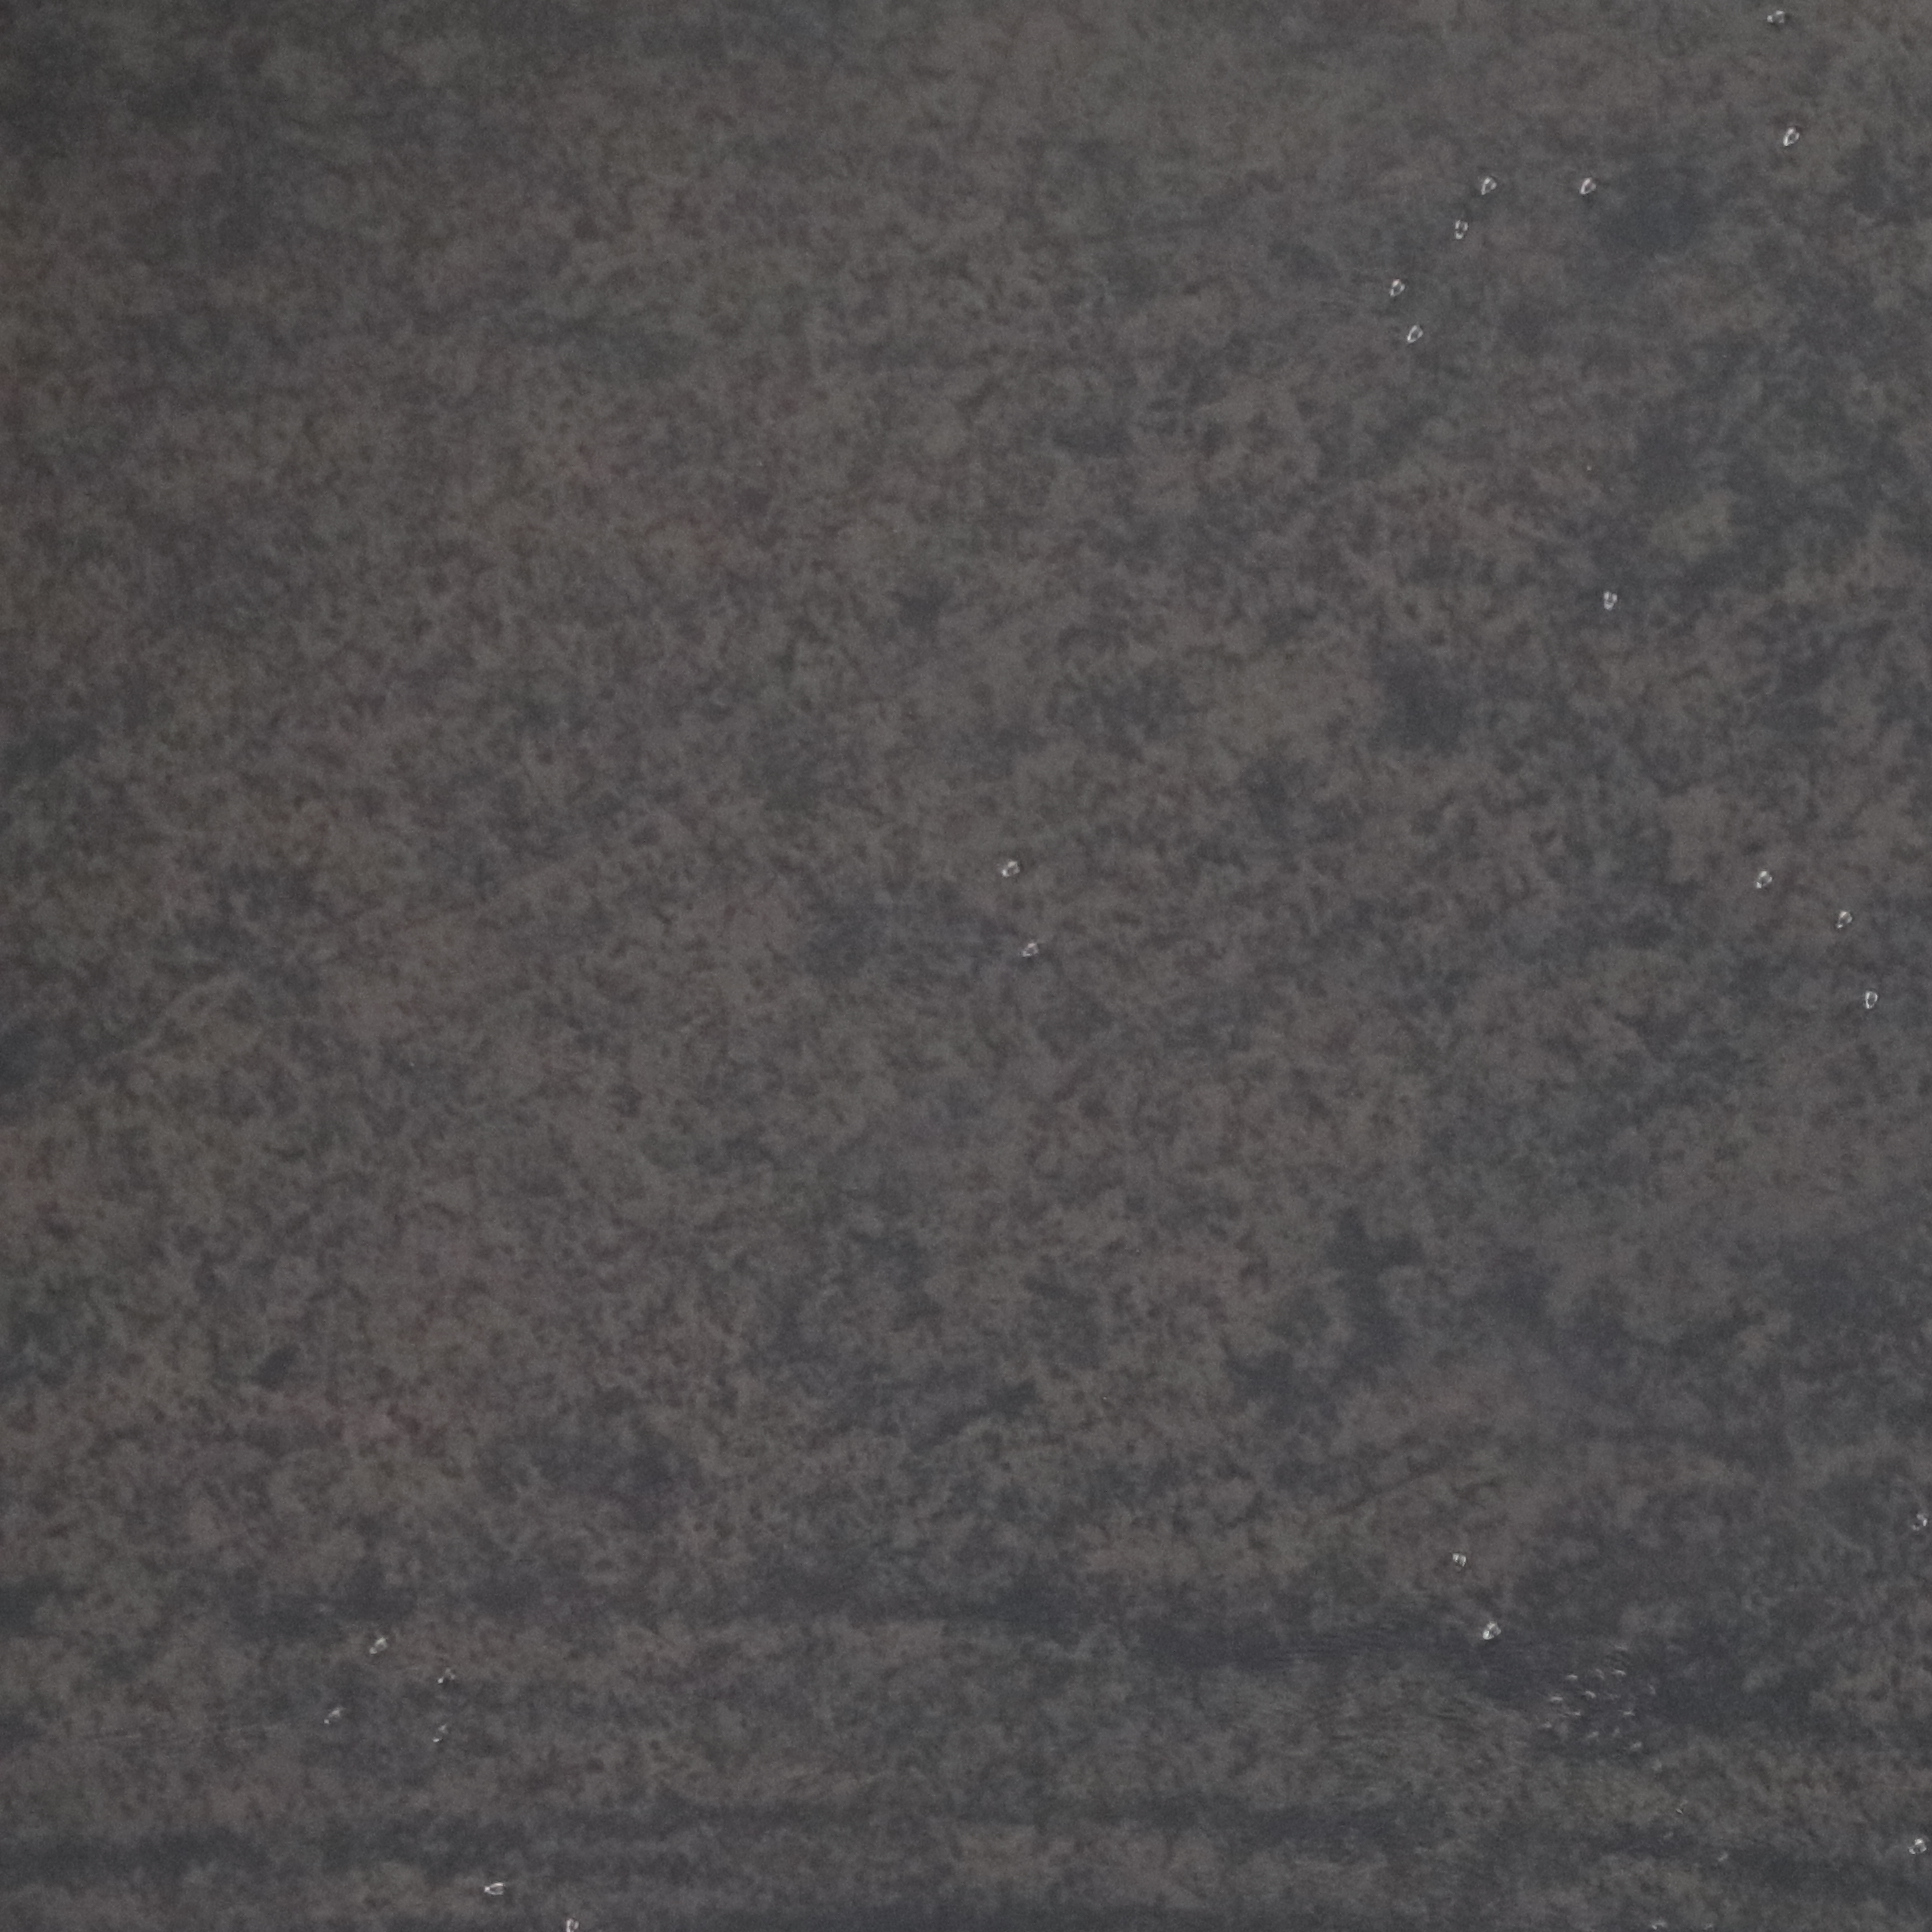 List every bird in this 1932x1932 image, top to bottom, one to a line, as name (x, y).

brant (1780, 27)
brant (1788, 133)
brant (1487, 182)
brant (1587, 184)
brant (1457, 228)
brant (1396, 290)
brant (1413, 332)
brant (1611, 596)
brant (1011, 868)
brant (1761, 882)
brant (1843, 924)
brant (1033, 947)
brant (1871, 1001)
brant (1921, 1527)
brant (1459, 1558)
brant (1493, 1634)
brant (376, 1643)
other bird (1622, 1649)
other bird (1601, 1670)
other bird (1618, 1673)
brant (445, 1677)
other bird (1571, 1680)
other bird (1655, 1691)
other bird (1588, 1694)
other bird (1553, 1703)
other bird (1573, 1716)
other bird (1627, 1717)
other bird (1547, 1729)
brant (332, 1730)
brant (430, 1733)
other bird (1616, 1734)
other bird (1594, 1739)
other bird (1636, 1745)
other bird (1654, 1766)
other bird (1684, 1801)
other bird (1664, 1838)
brant (1926, 1851)
other bird (1727, 1854)
brant (491, 1884)
brant (578, 1920)
other bird (1660, 1927)
other bird (1709, 1929)